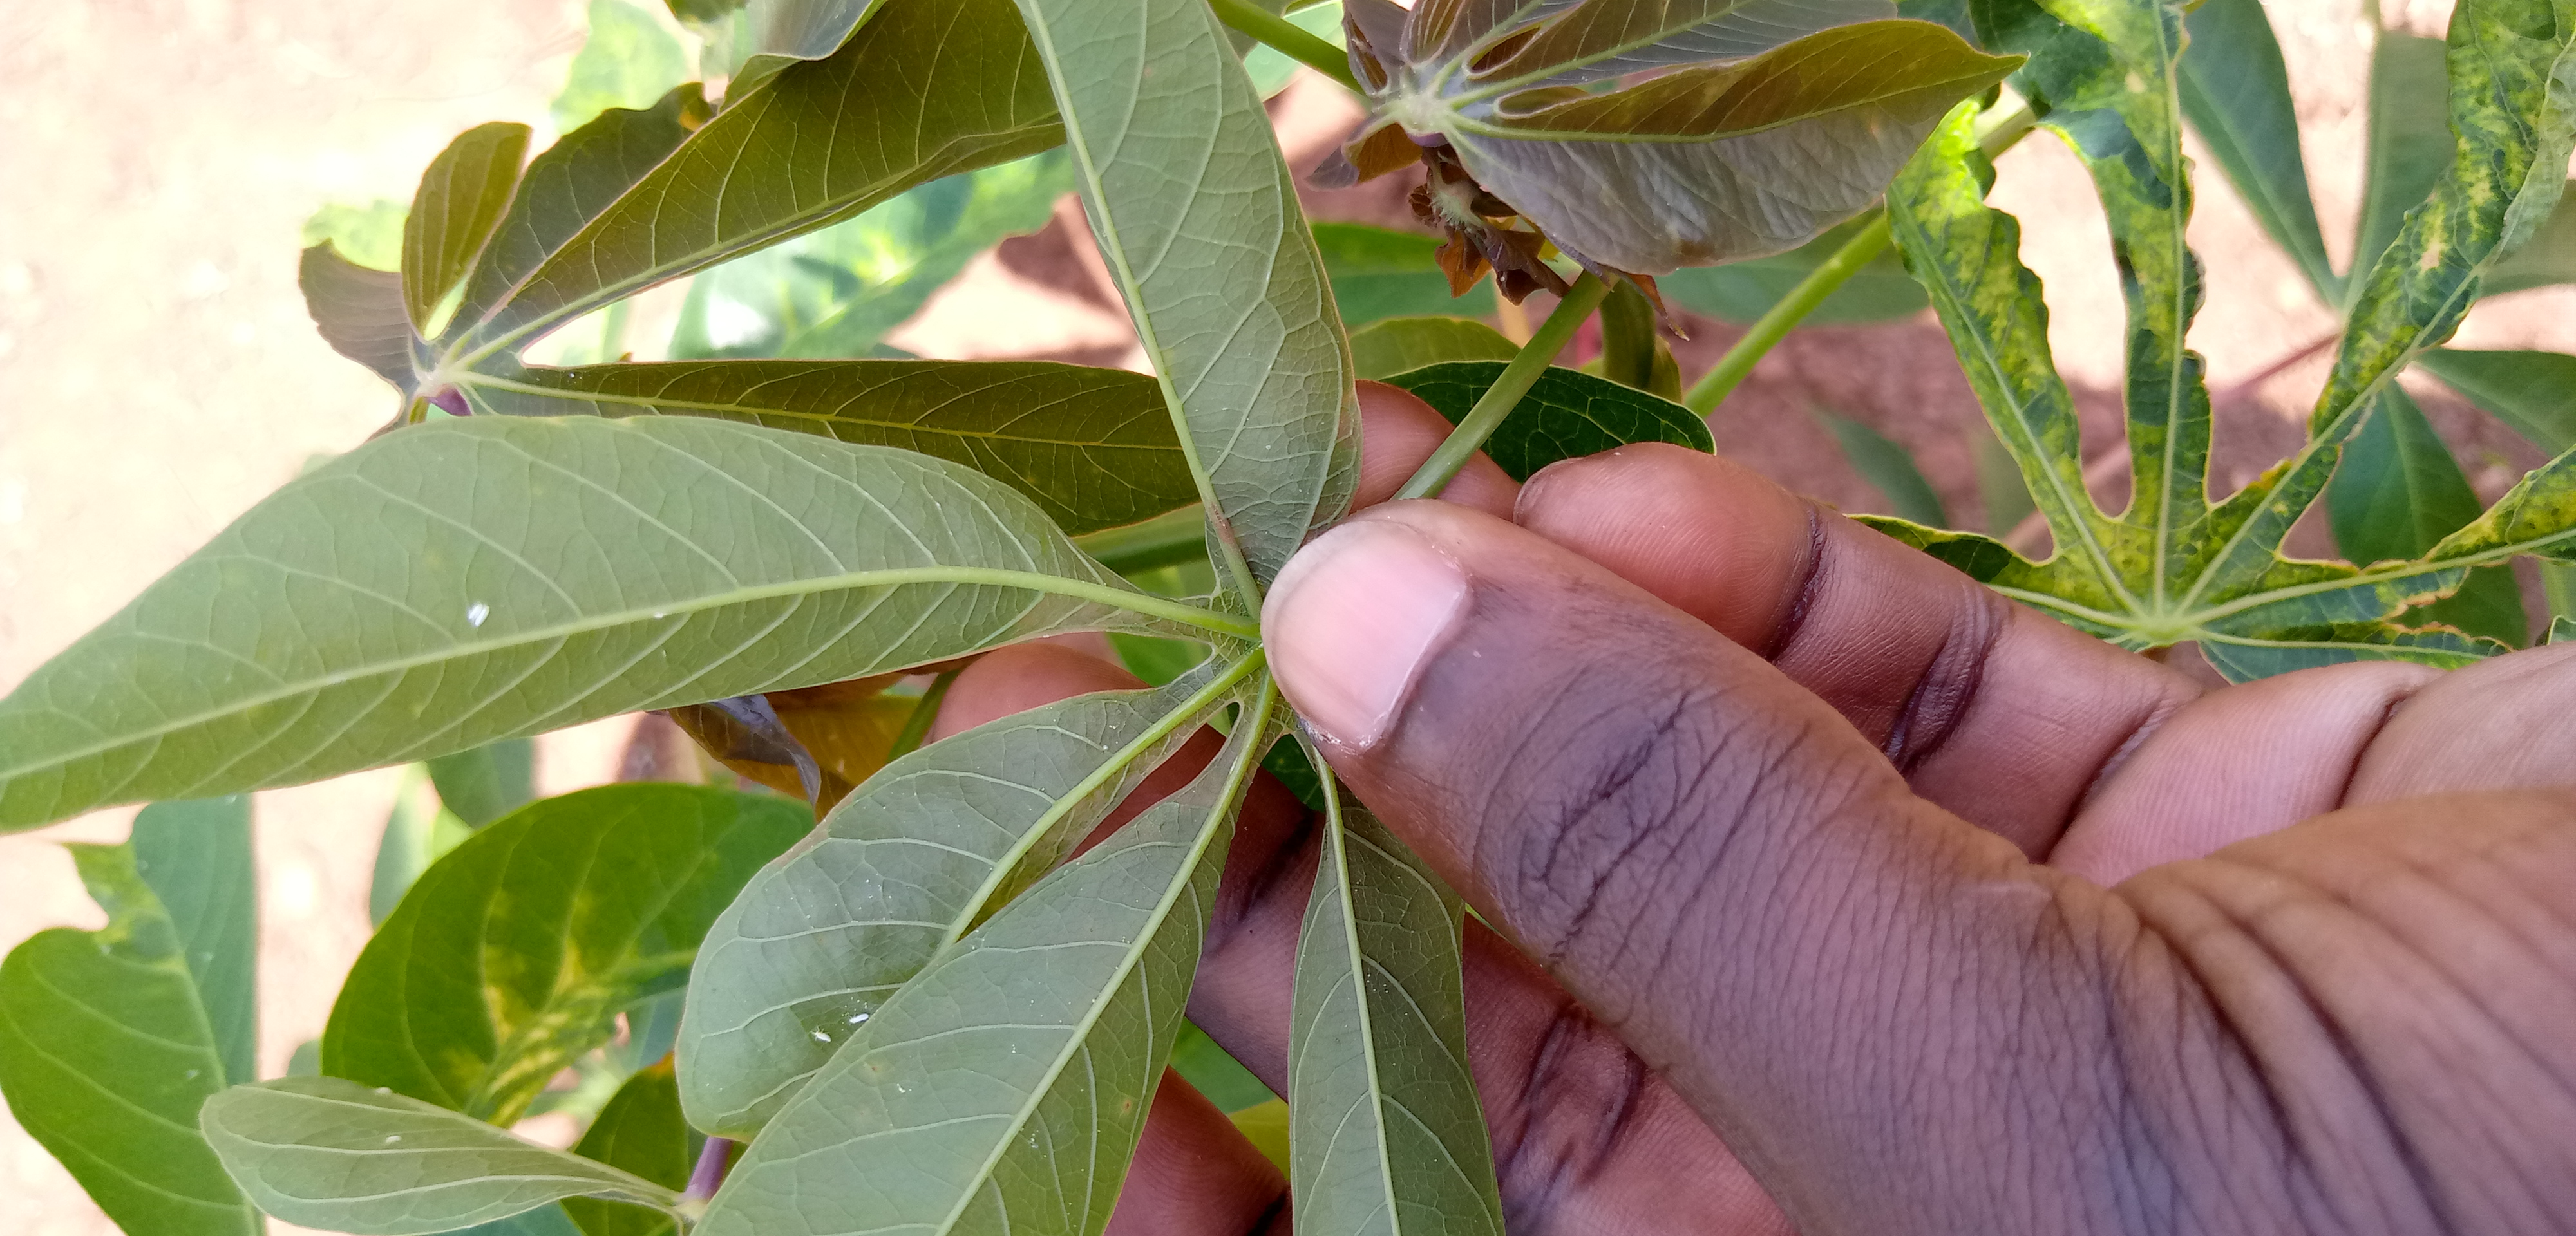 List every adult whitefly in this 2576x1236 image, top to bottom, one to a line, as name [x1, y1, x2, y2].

whitefly [465, 603, 481, 623]
whitefly [473, 603, 490, 630]
whitefly [847, 1010, 871, 1025]
whitefly [811, 1027, 833, 1044]